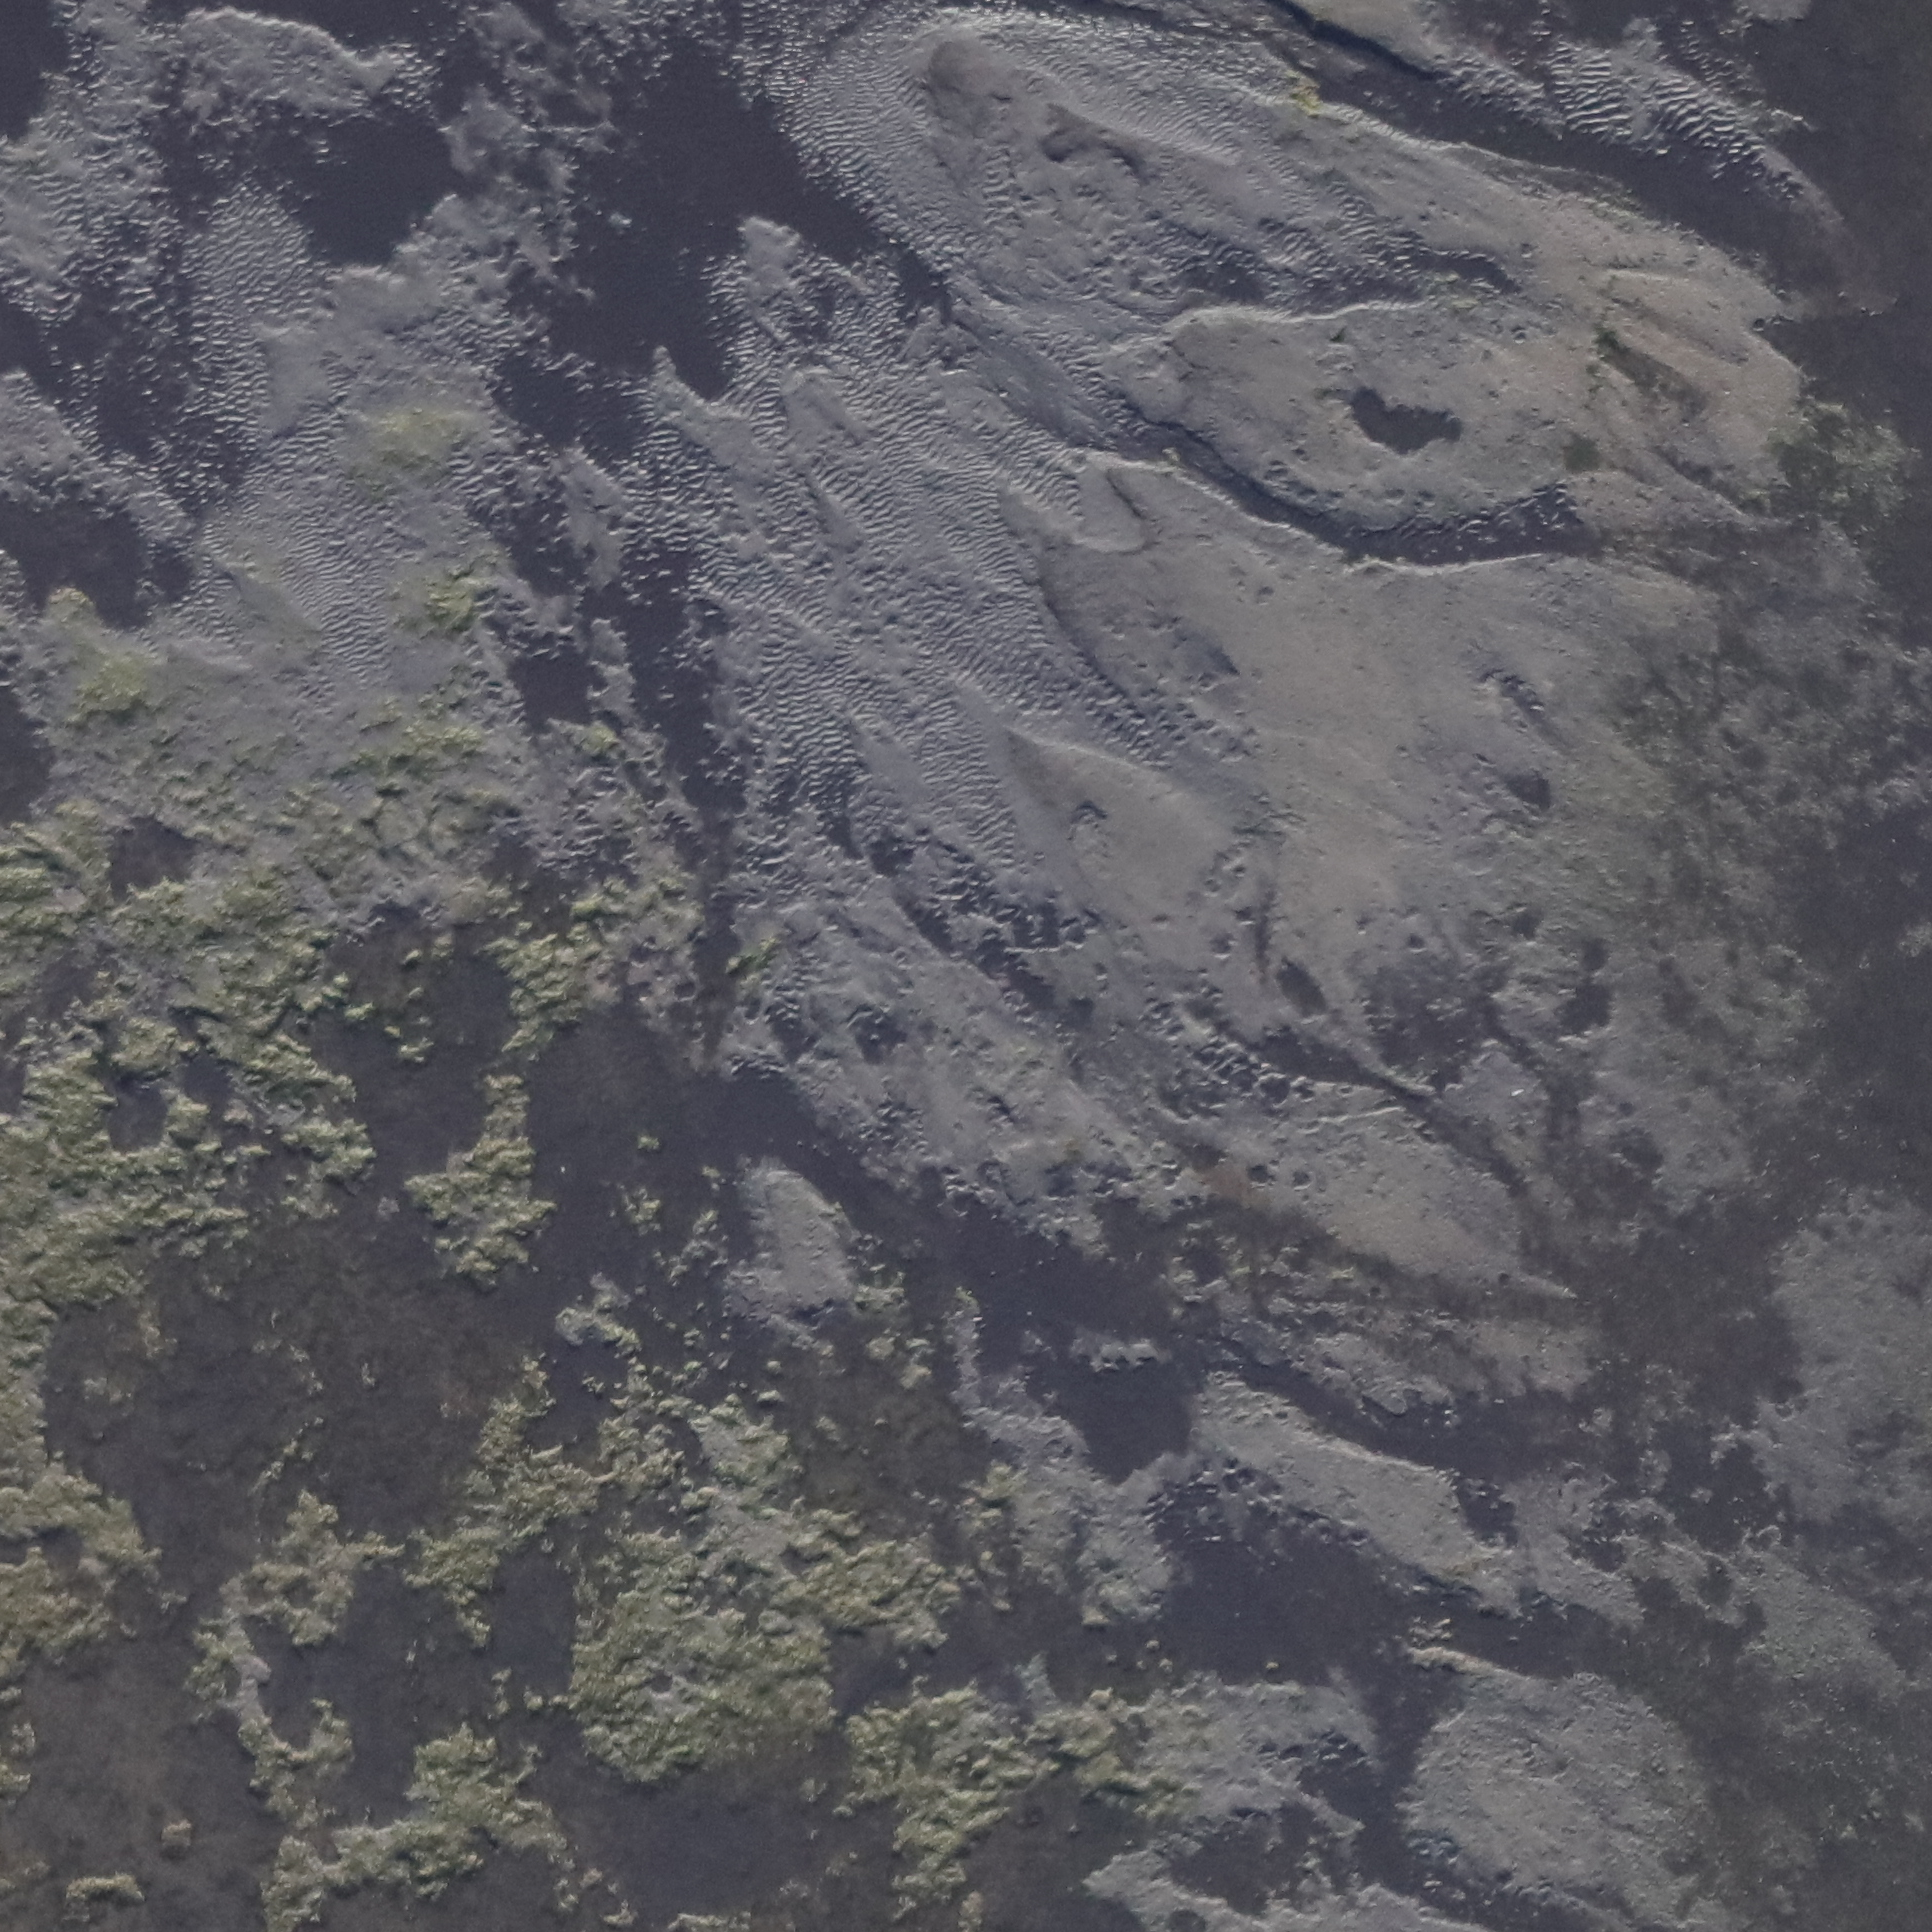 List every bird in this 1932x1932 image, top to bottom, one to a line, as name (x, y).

None